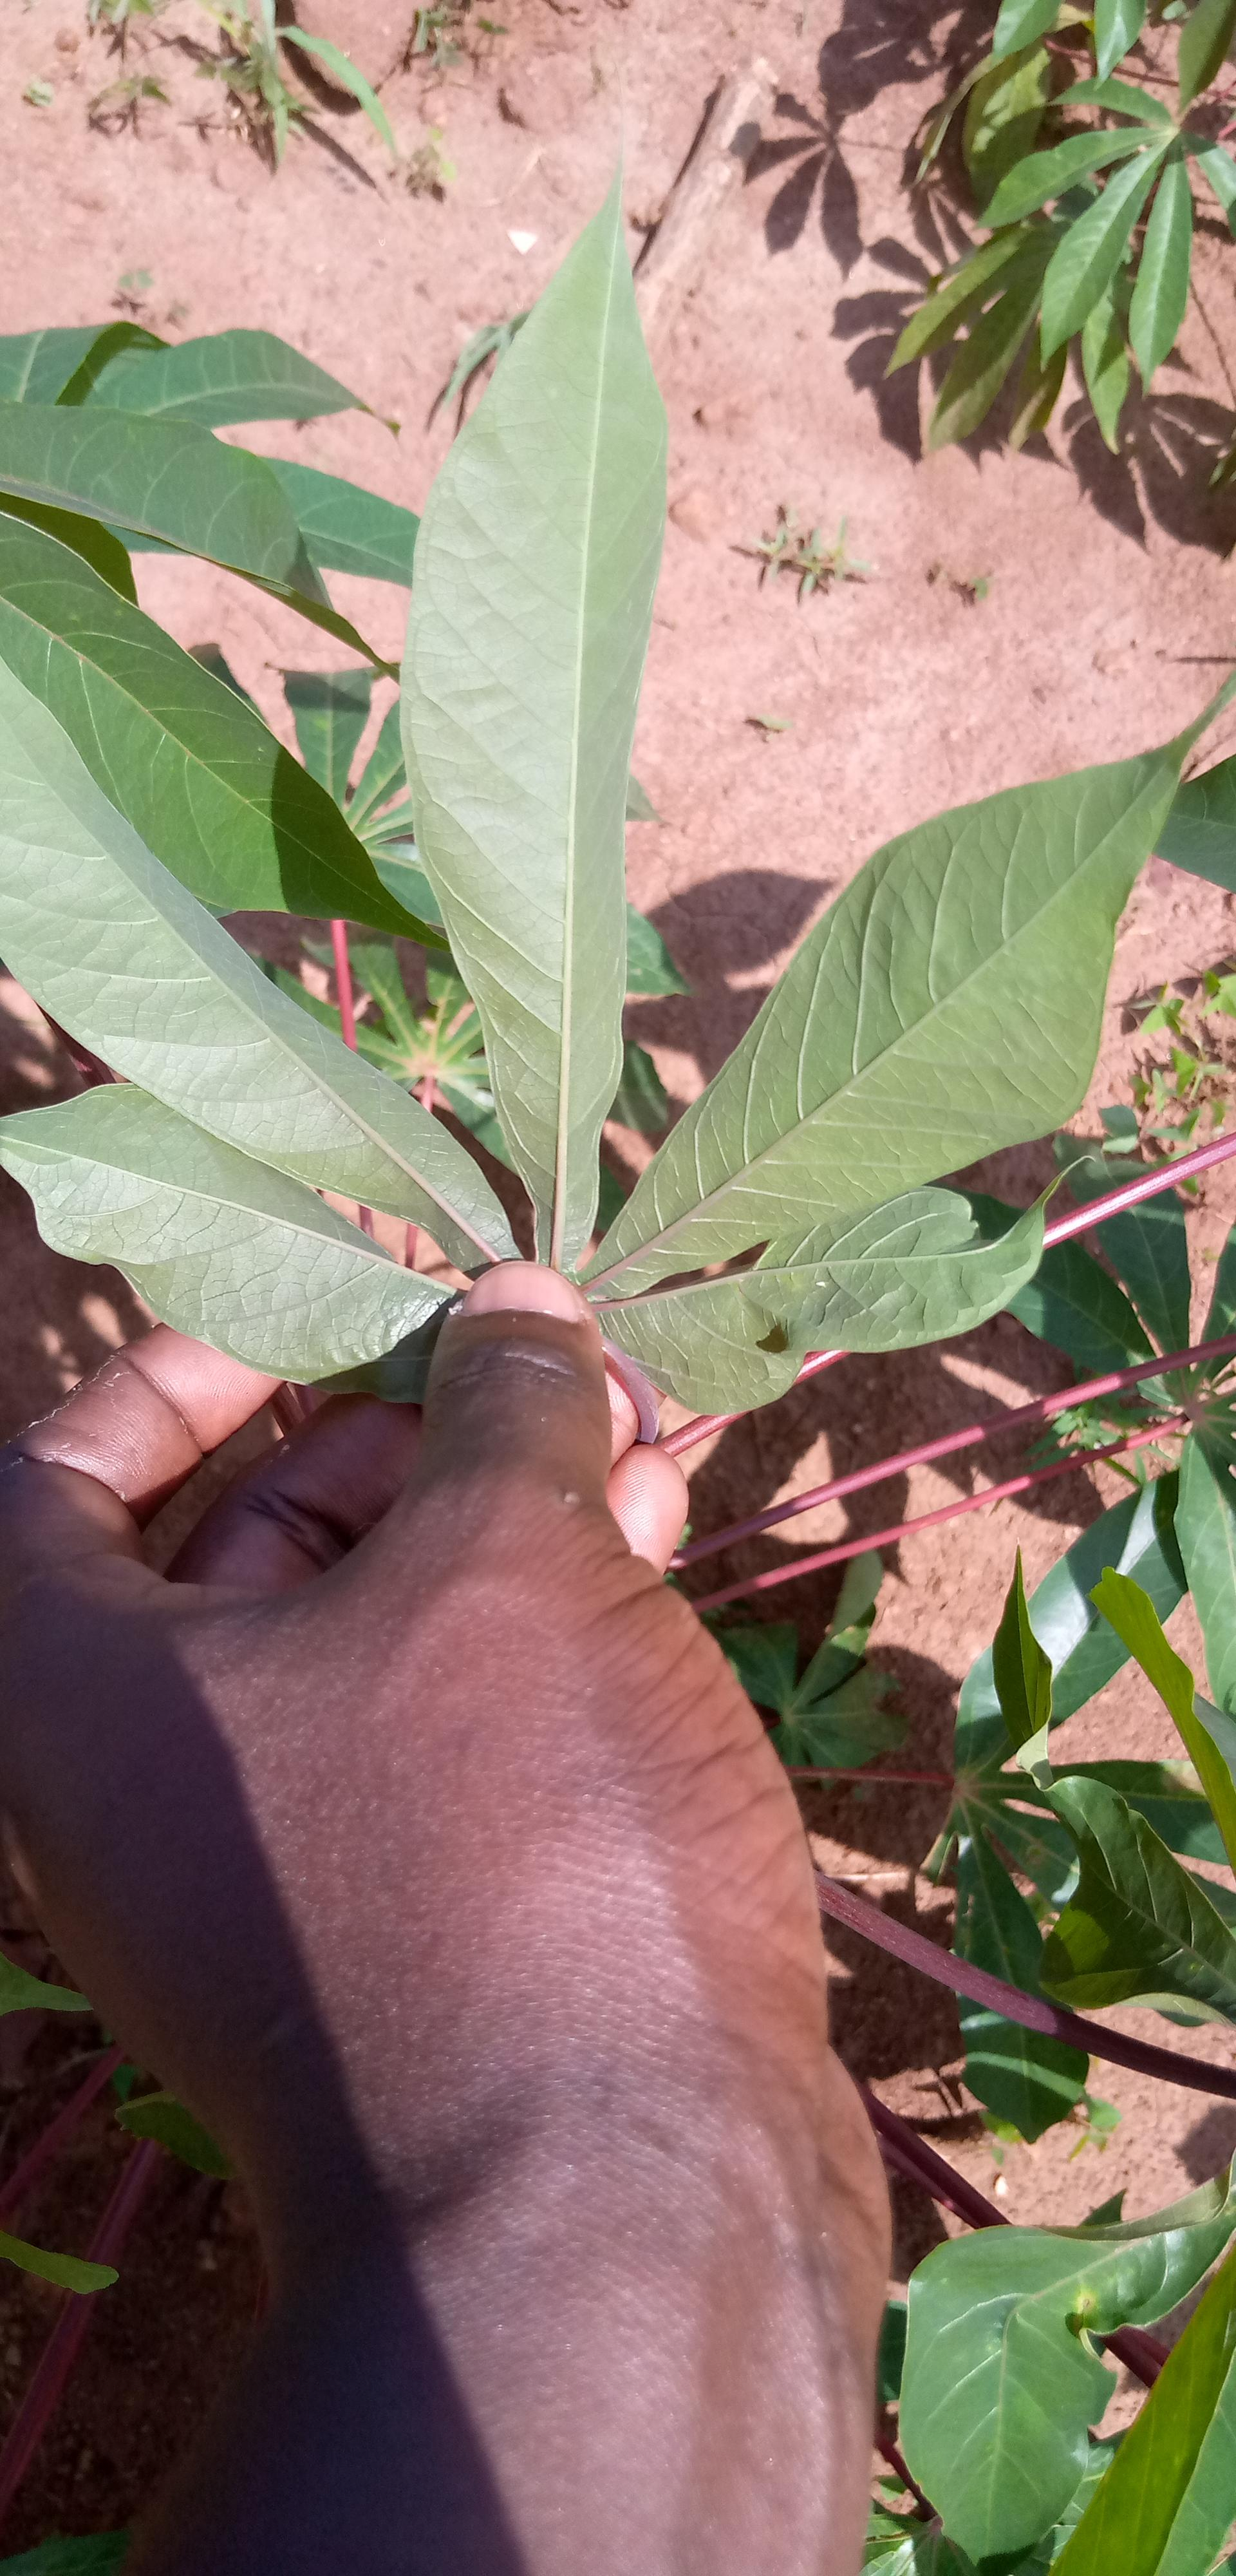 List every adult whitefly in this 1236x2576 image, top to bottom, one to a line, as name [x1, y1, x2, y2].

whitefly [814, 1280, 829, 1287]